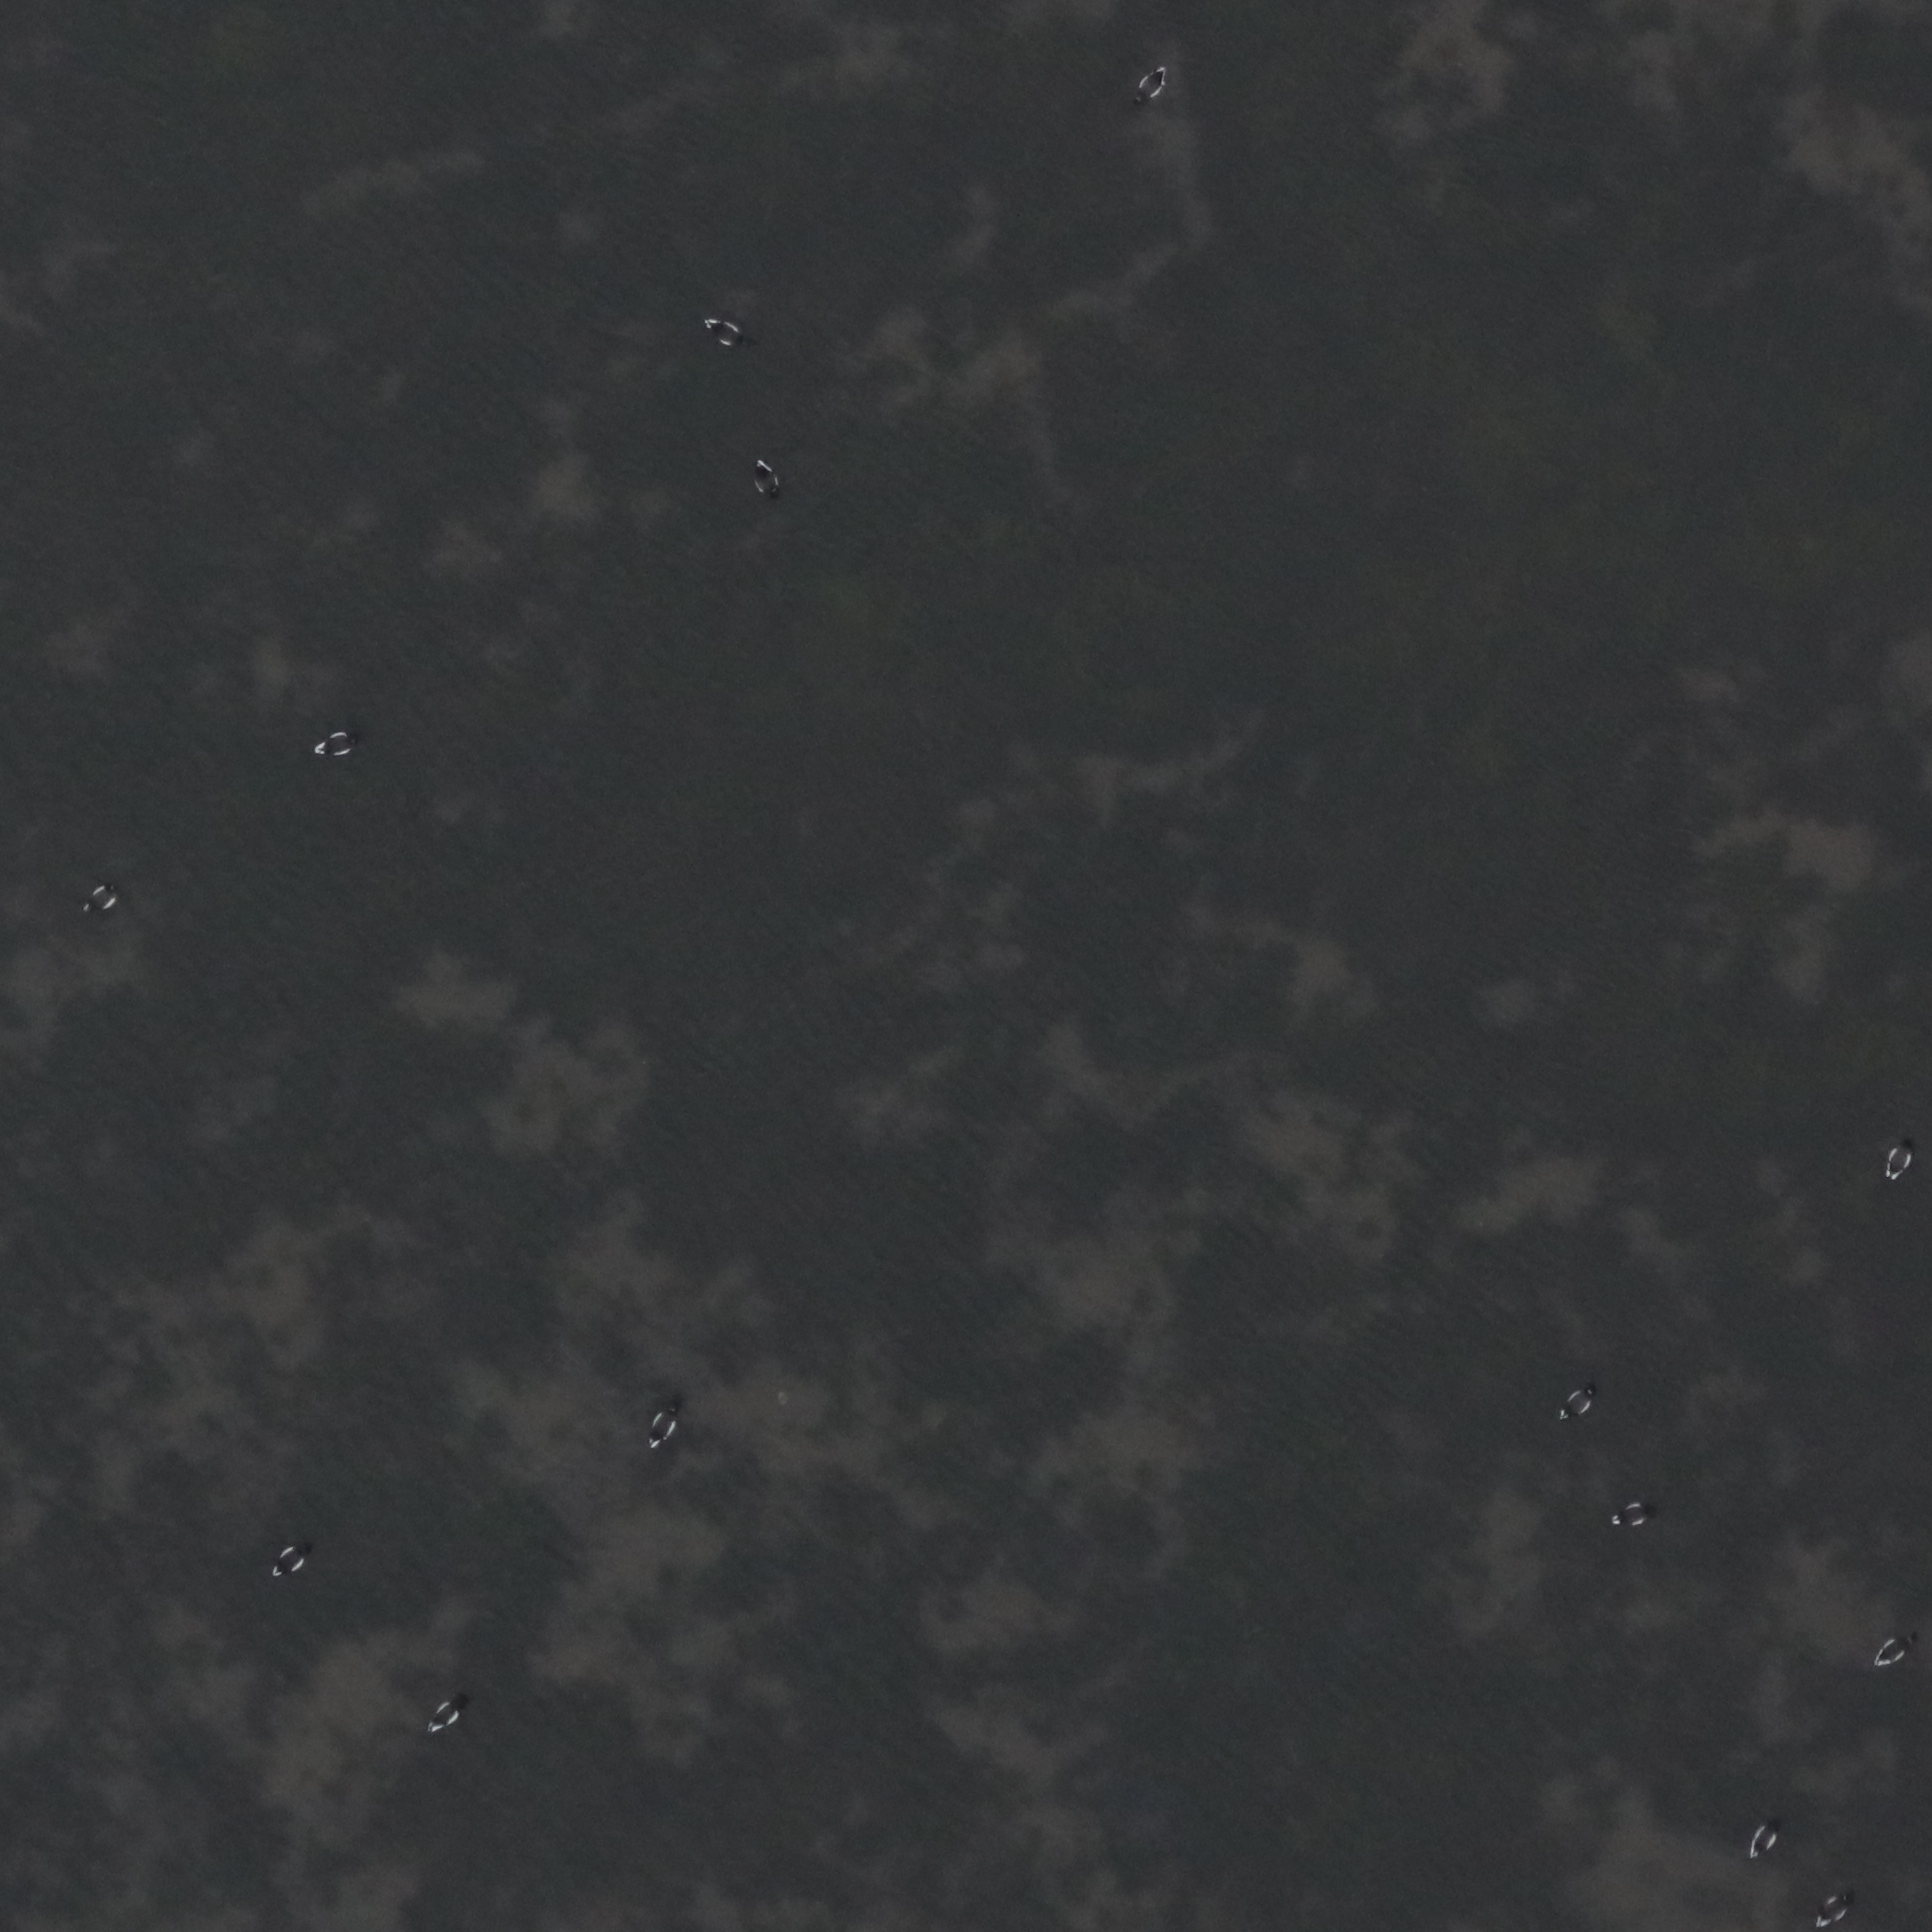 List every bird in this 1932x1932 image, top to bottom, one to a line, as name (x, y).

brant (1151, 85)
brant (726, 335)
brant (768, 480)
brant (336, 745)
brant (102, 896)
brant (1897, 1158)
brant (1576, 1401)
brant (662, 1426)
brant (1632, 1513)
brant (290, 1560)
brant (1891, 1649)
brant (446, 1715)
brant (1763, 1839)
brant (1833, 1907)